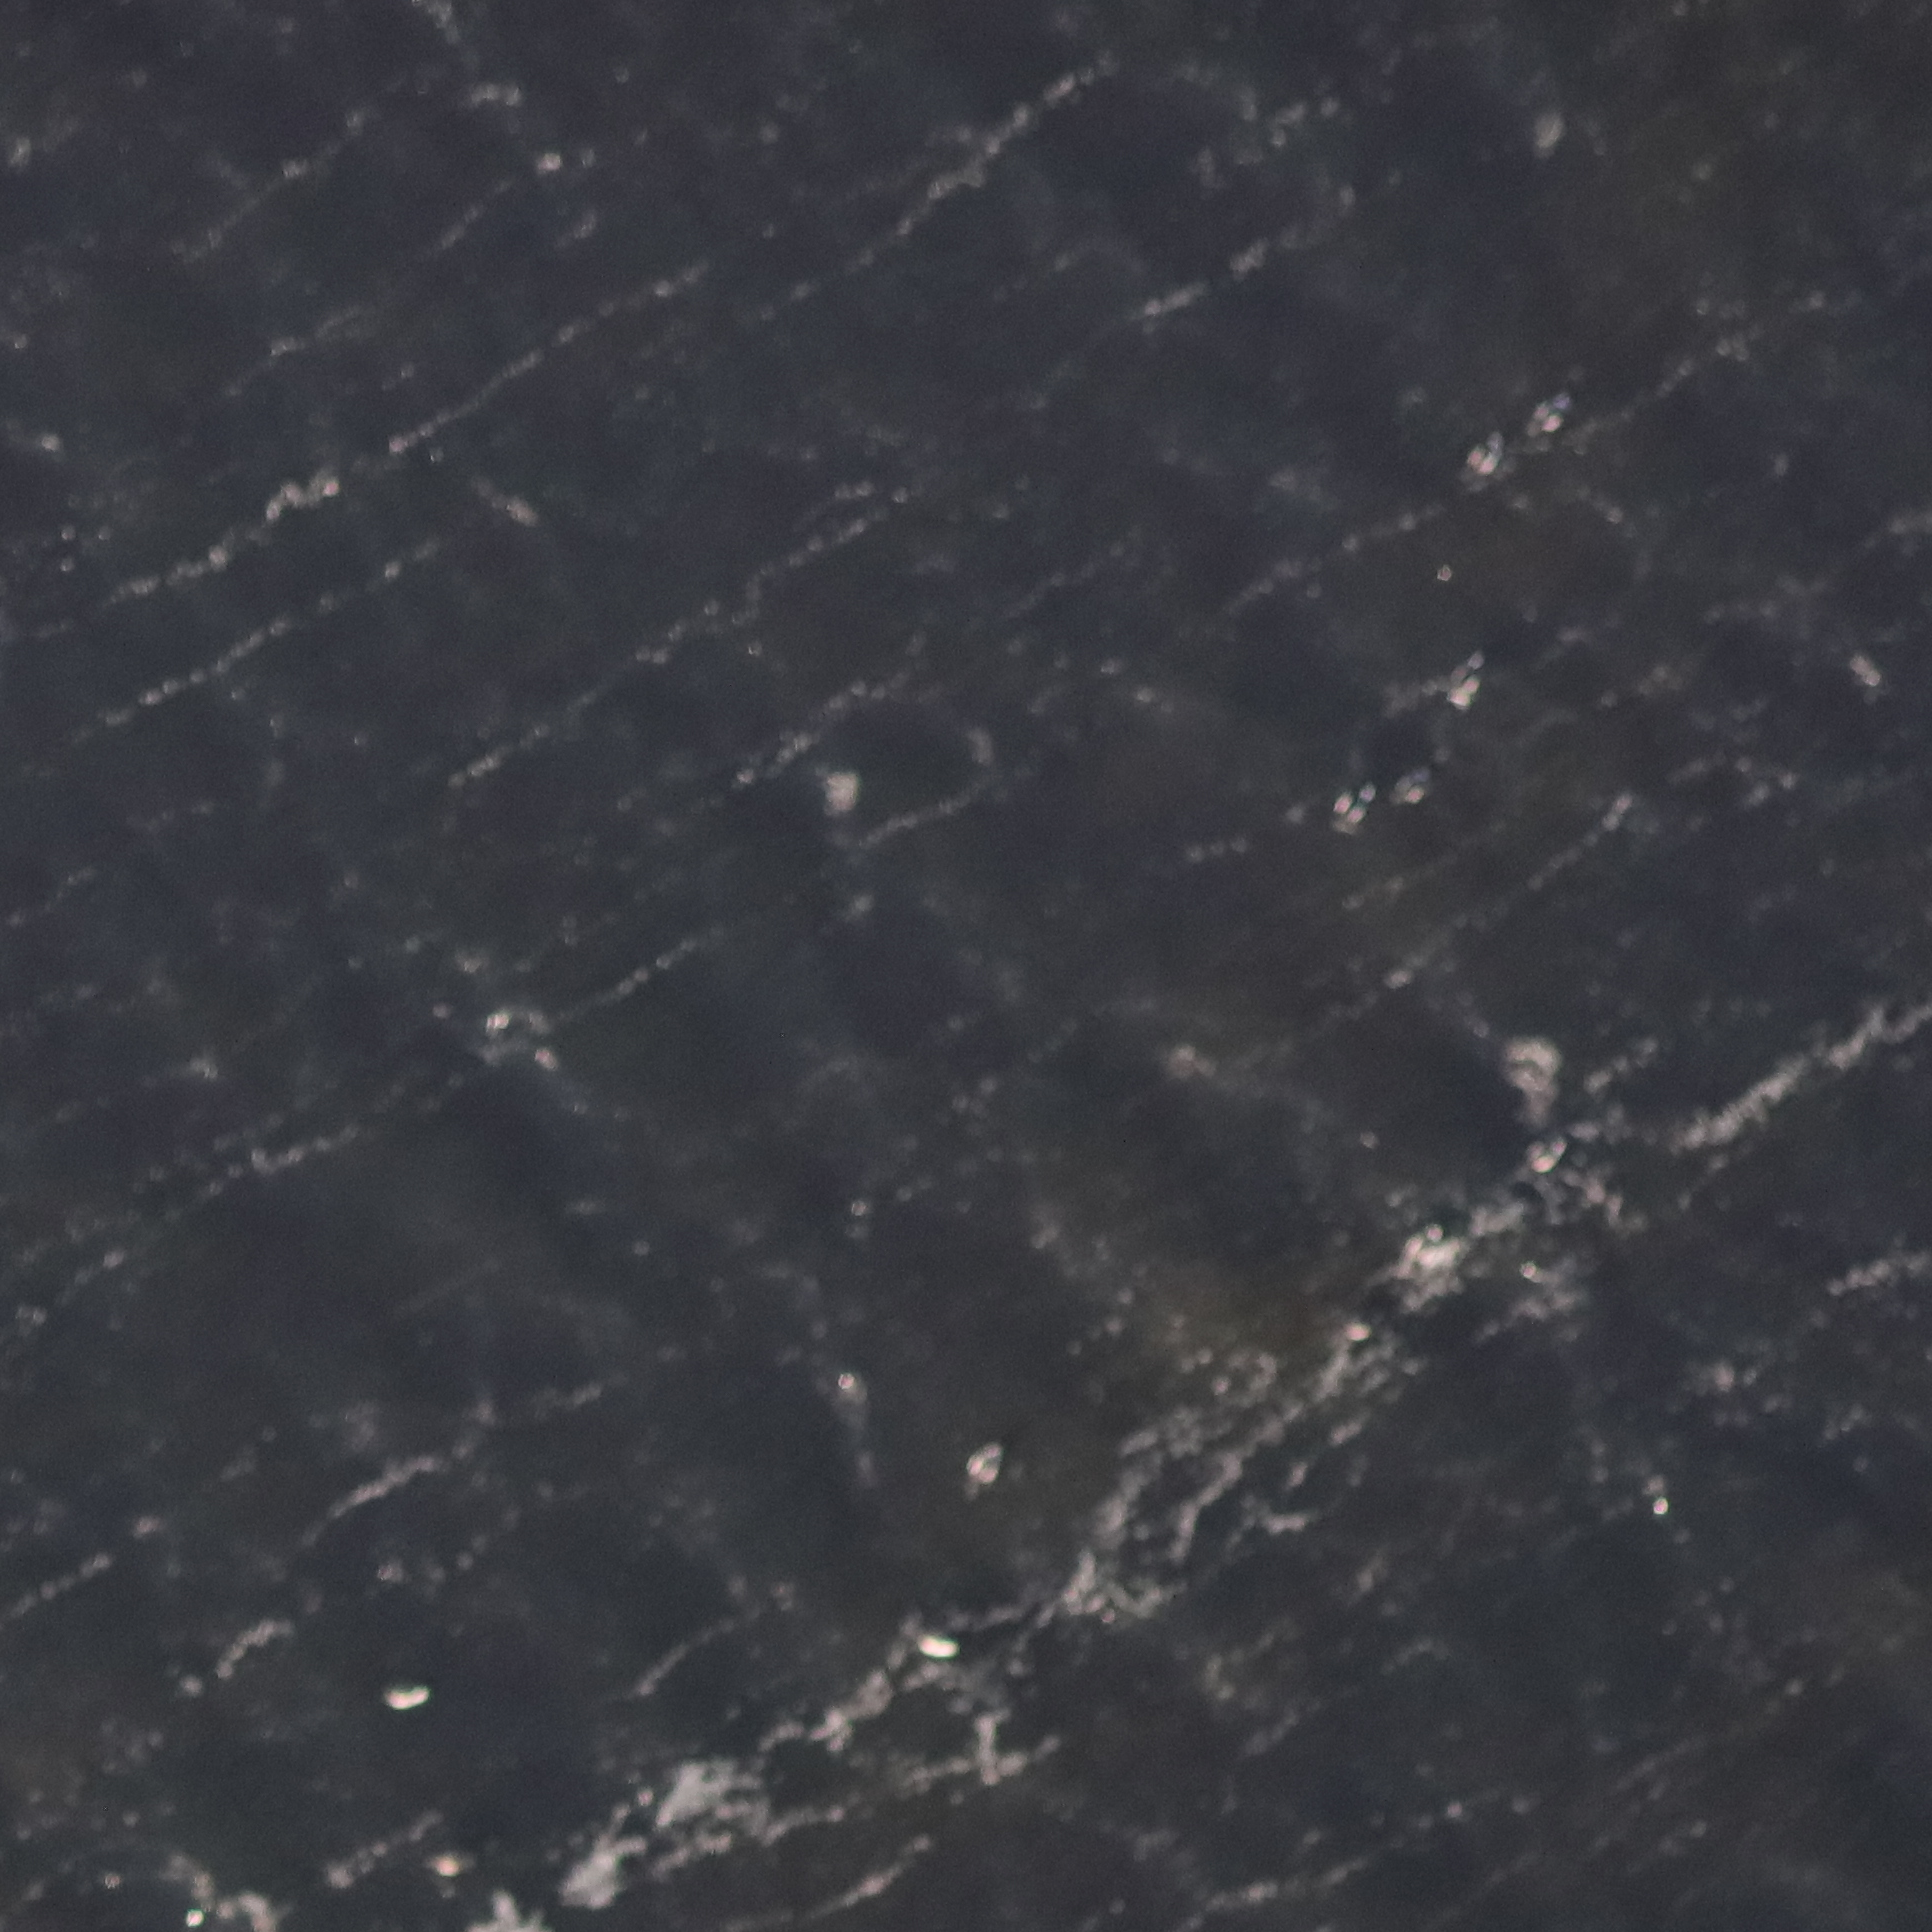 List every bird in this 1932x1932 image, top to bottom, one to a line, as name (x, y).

brant (1547, 416)
brant (1485, 454)
brant (1464, 682)
brant (1404, 787)
brant (1349, 810)
brant (1547, 1151)
brant (986, 1465)
brant (934, 1646)
brant (405, 1695)
brant (455, 1865)